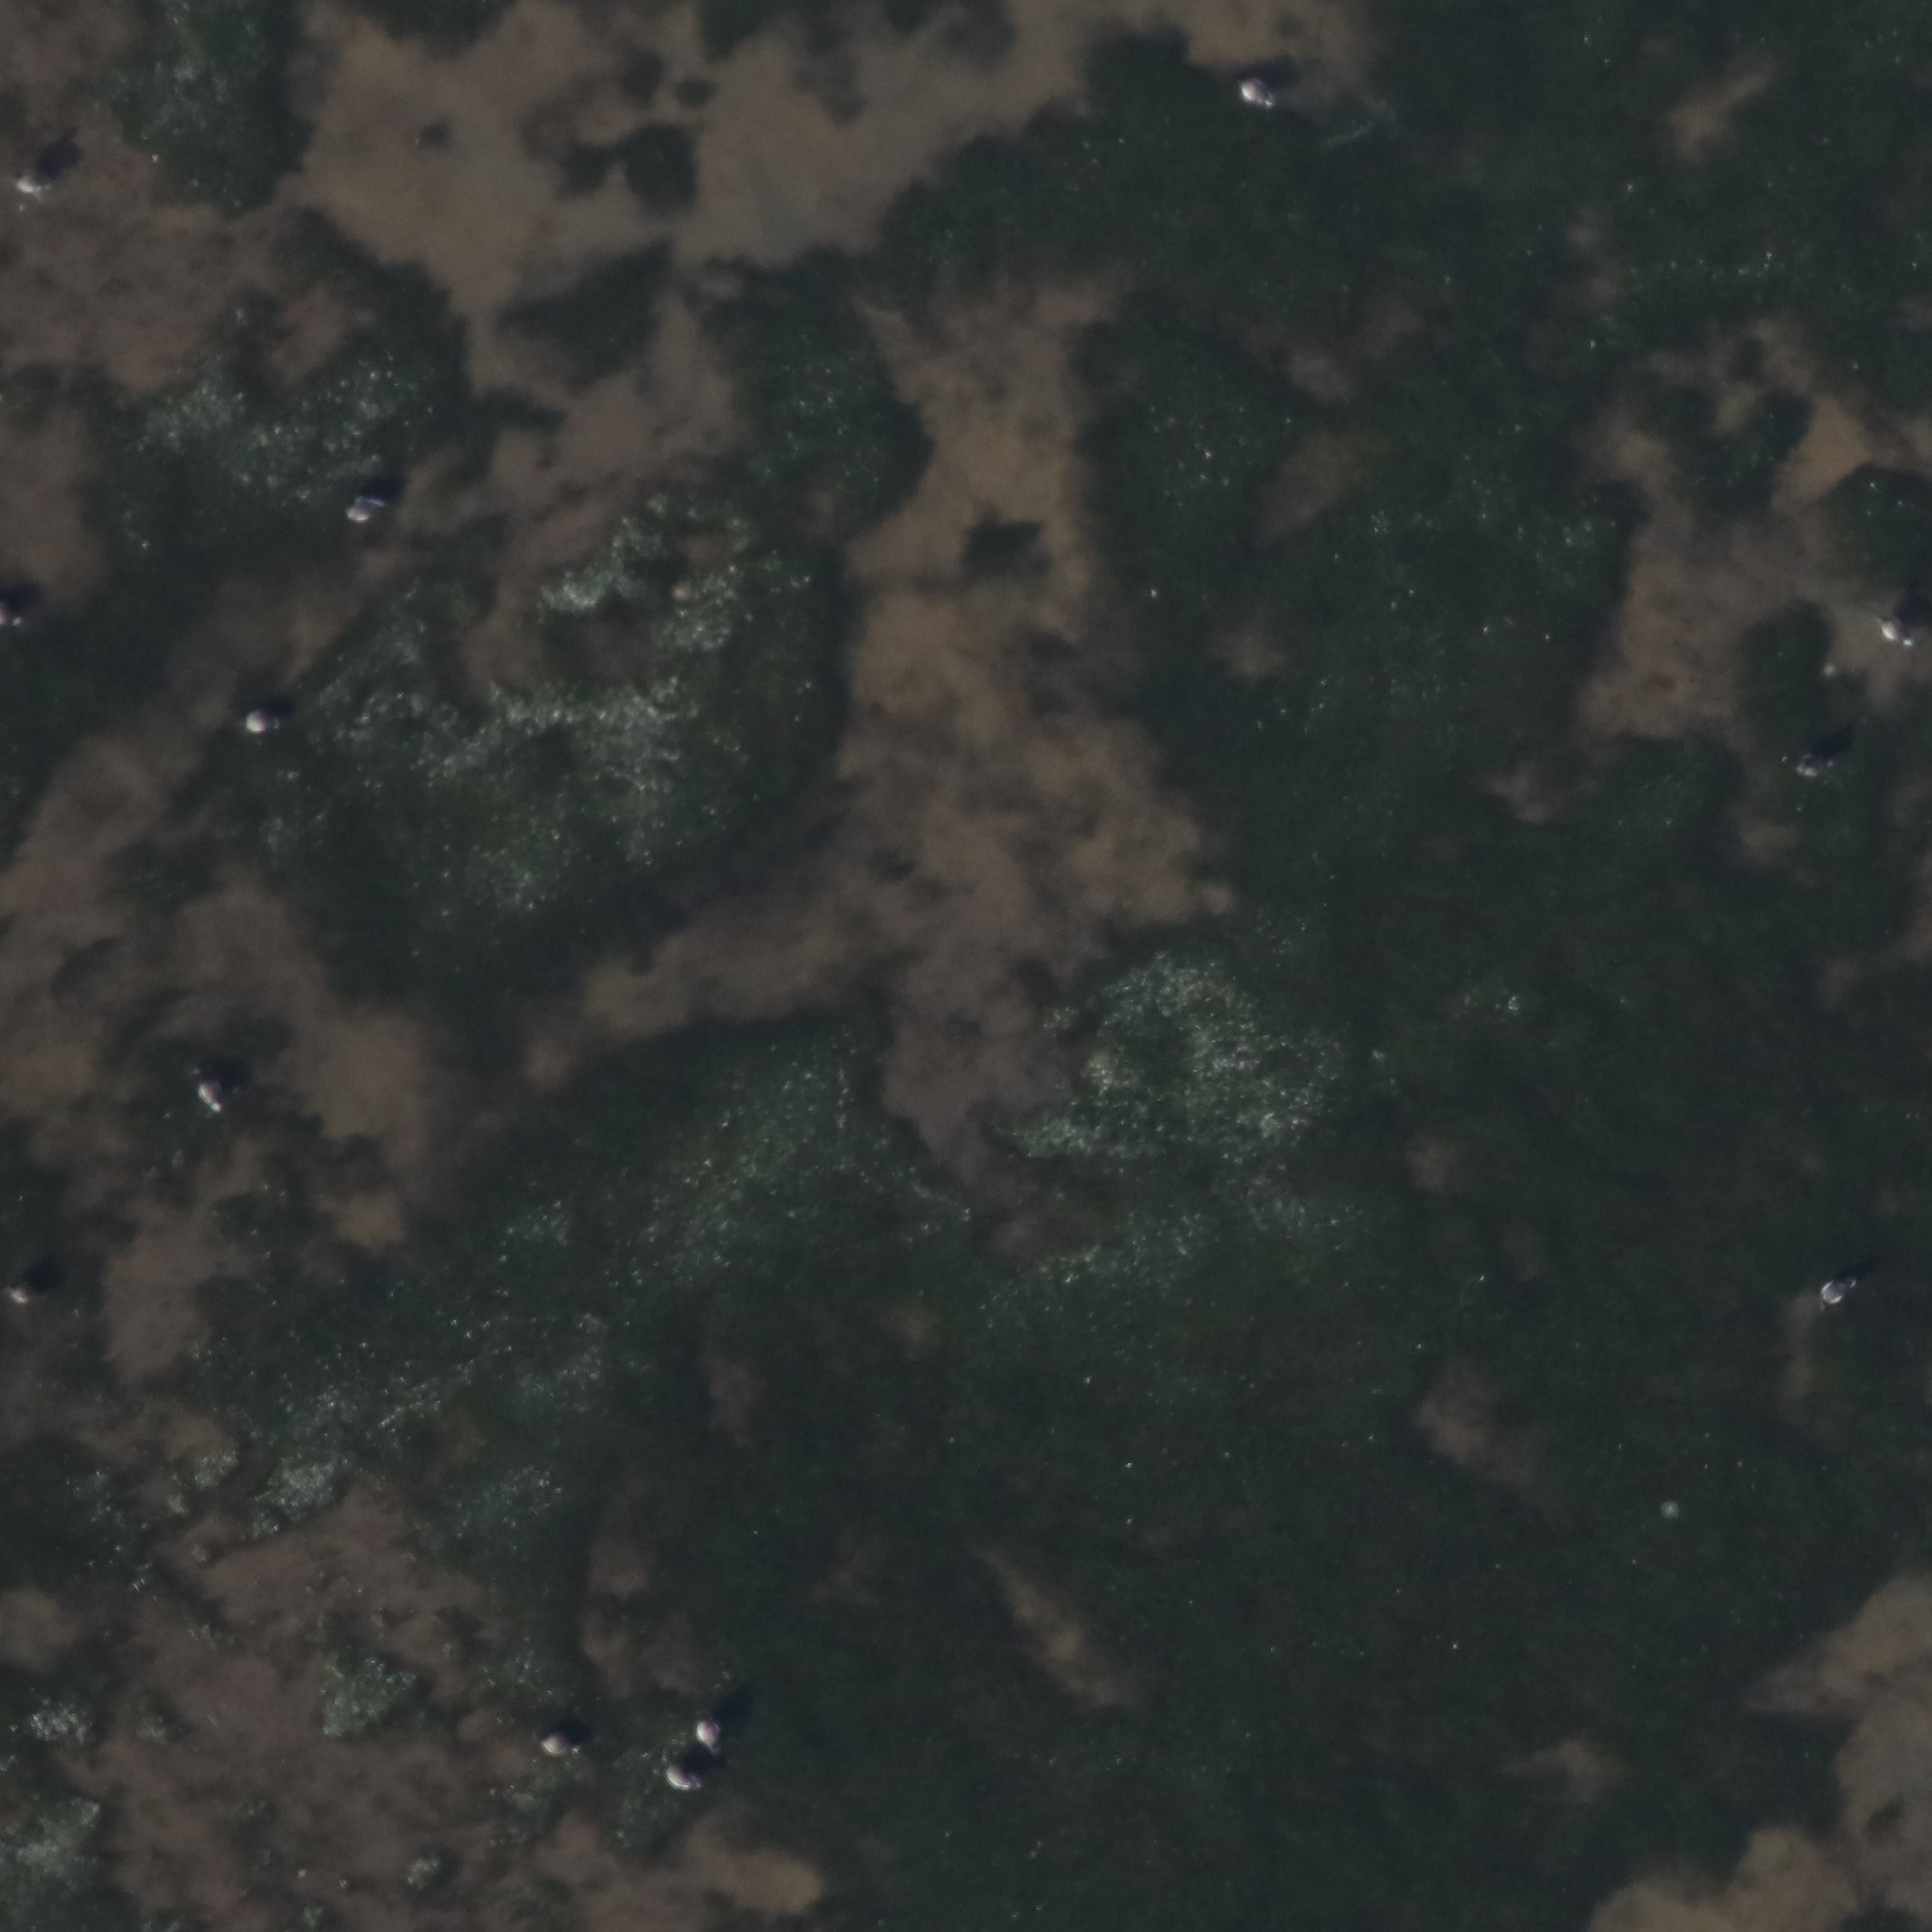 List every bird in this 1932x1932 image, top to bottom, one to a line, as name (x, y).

brant (1256, 91)
brant (29, 183)
brant (364, 509)
brant (1897, 629)
brant (264, 722)
brant (1811, 764)
brant (211, 1092)
brant (21, 1290)
brant (1836, 1293)
brant (709, 1735)
brant (560, 1745)
brant (680, 1776)